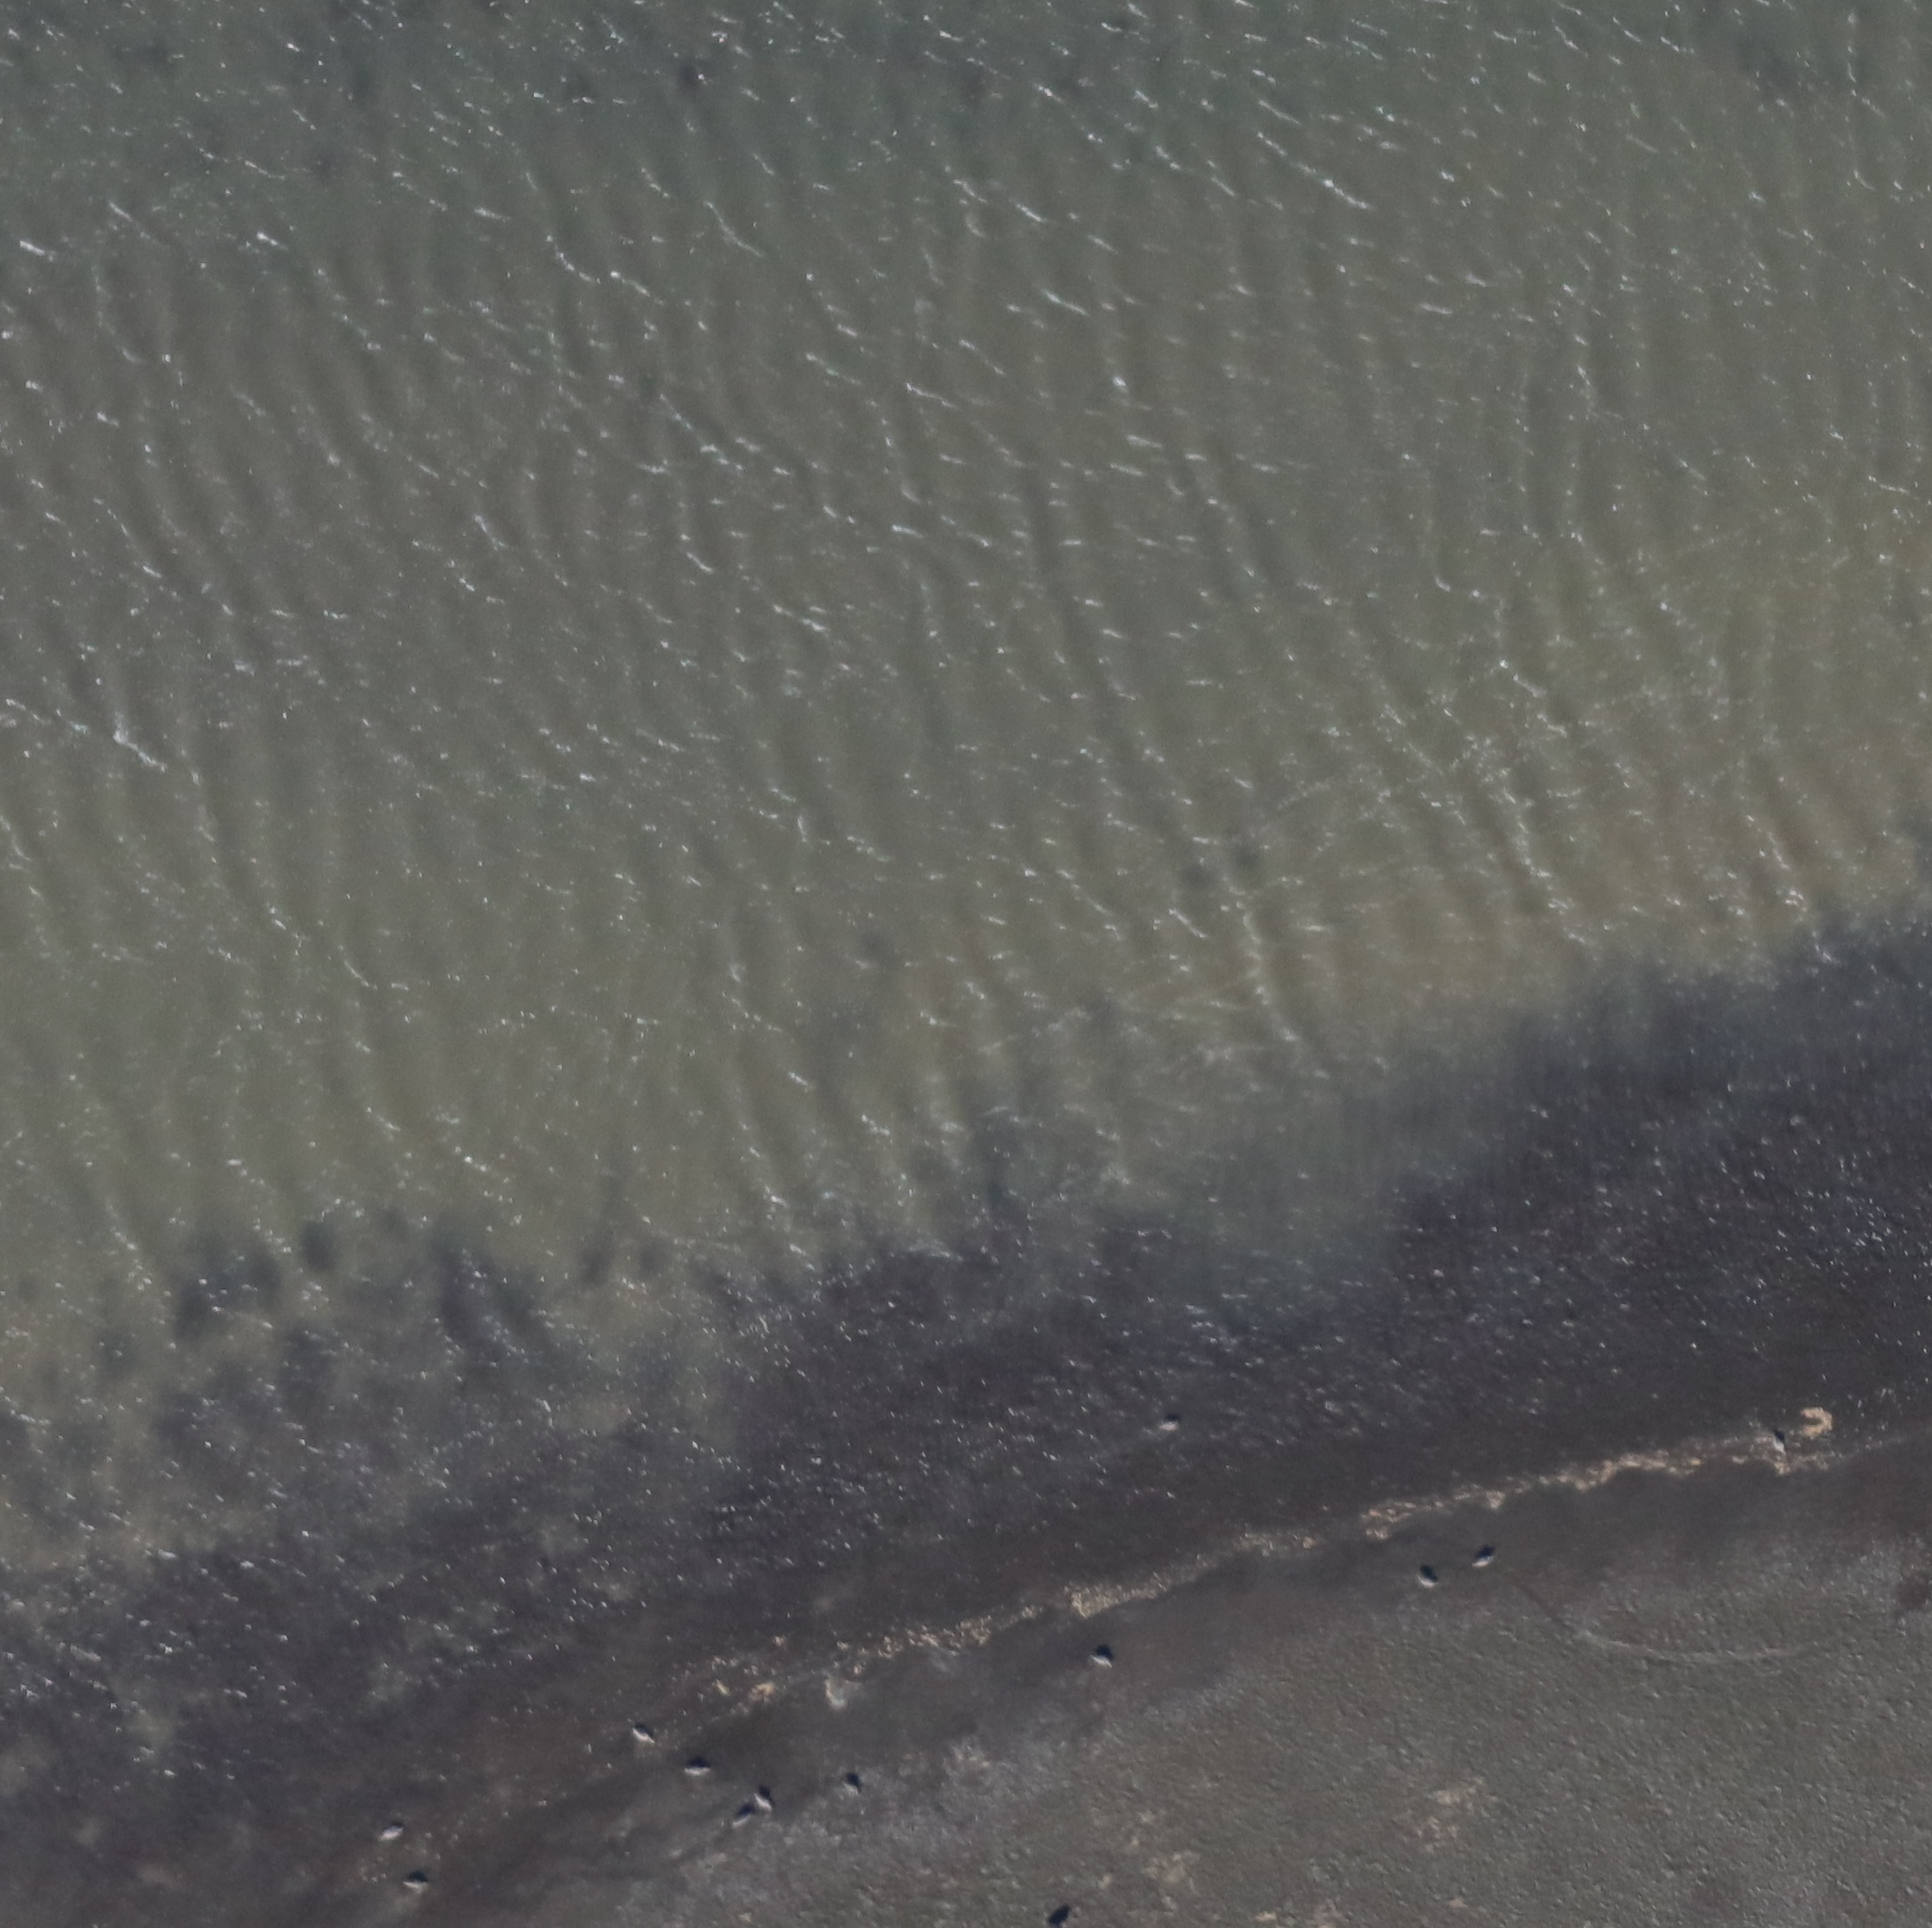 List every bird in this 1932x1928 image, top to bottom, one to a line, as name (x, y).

other bird (1170, 1425)
other bird (1779, 1449)
other bird (1484, 1559)
other bird (1423, 1579)
other bird (1107, 1659)
other bird (641, 1733)
other bird (694, 1768)
other bird (854, 1791)
other bird (763, 1802)
other bird (742, 1817)
other bird (391, 1830)
other bird (416, 1884)